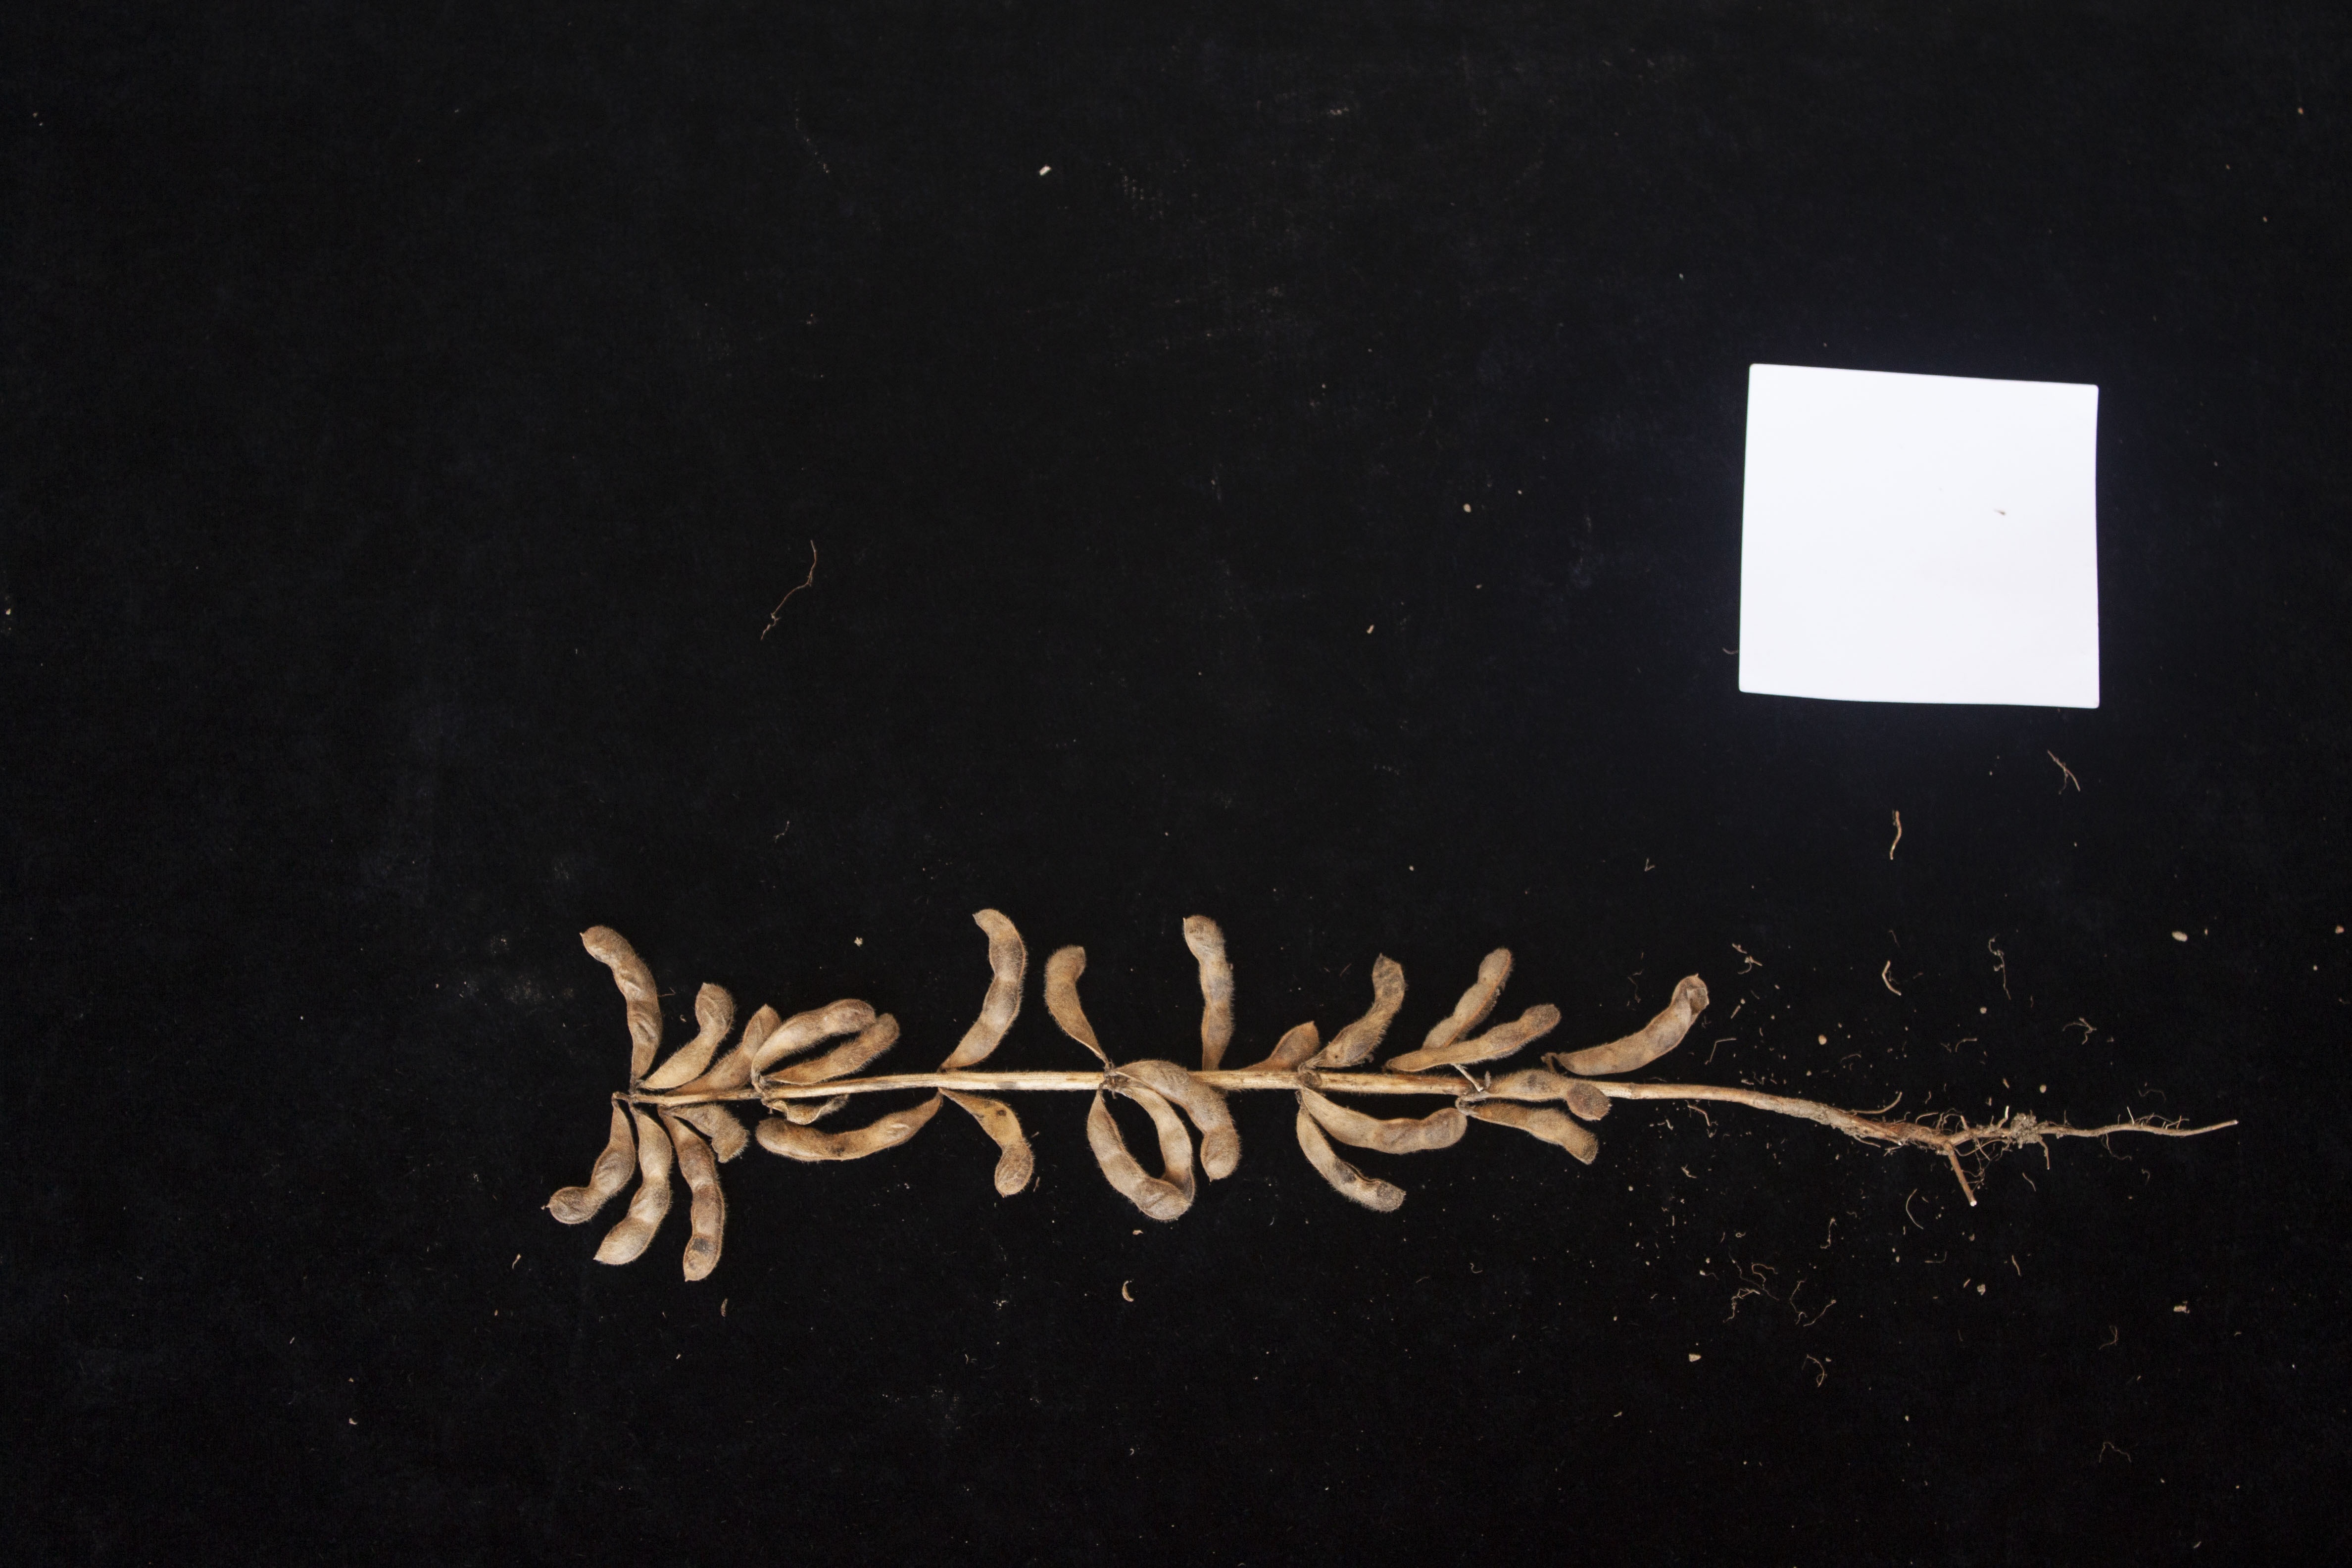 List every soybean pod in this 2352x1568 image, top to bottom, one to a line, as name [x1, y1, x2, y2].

soybean pod [943, 911, 1025, 1072]
soybean pod [1181, 916, 1231, 1074]
soybean pod [581, 927, 662, 1090]
soybean pod [1044, 946, 1103, 1063]
soybean pod [1423, 950, 1512, 1051]
soybean pod [1302, 954, 1406, 1068]
soybean pod [1553, 976, 1707, 1078]
soybean pod [640, 985, 735, 1091]
soybean pod [749, 1000, 875, 1096]
soybean pod [668, 1004, 782, 1094]
soybean pod [1387, 1005, 1561, 1071]
soybean pod [764, 1016, 900, 1085]
soybean pod [1244, 1021, 1319, 1071]
soybean pod [1120, 1058, 1237, 1180]
soybean pod [1458, 1070, 1608, 1120]
soybean pod [1300, 1086, 1467, 1157]
soybean pod [1086, 1087, 1187, 1219]
soybean pod [1115, 1088, 1195, 1209]
soybean pod [939, 1091, 1034, 1196]
soybean pod [754, 1093, 940, 1164]
soybean pod [546, 1103, 636, 1224]
soybean pod [1467, 1104, 1598, 1163]
soybean pod [662, 1105, 725, 1281]
soybean pod [670, 1105, 748, 1163]
soybean pod [1297, 1106, 1402, 1213]
soybean pod [592, 1110, 672, 1266]